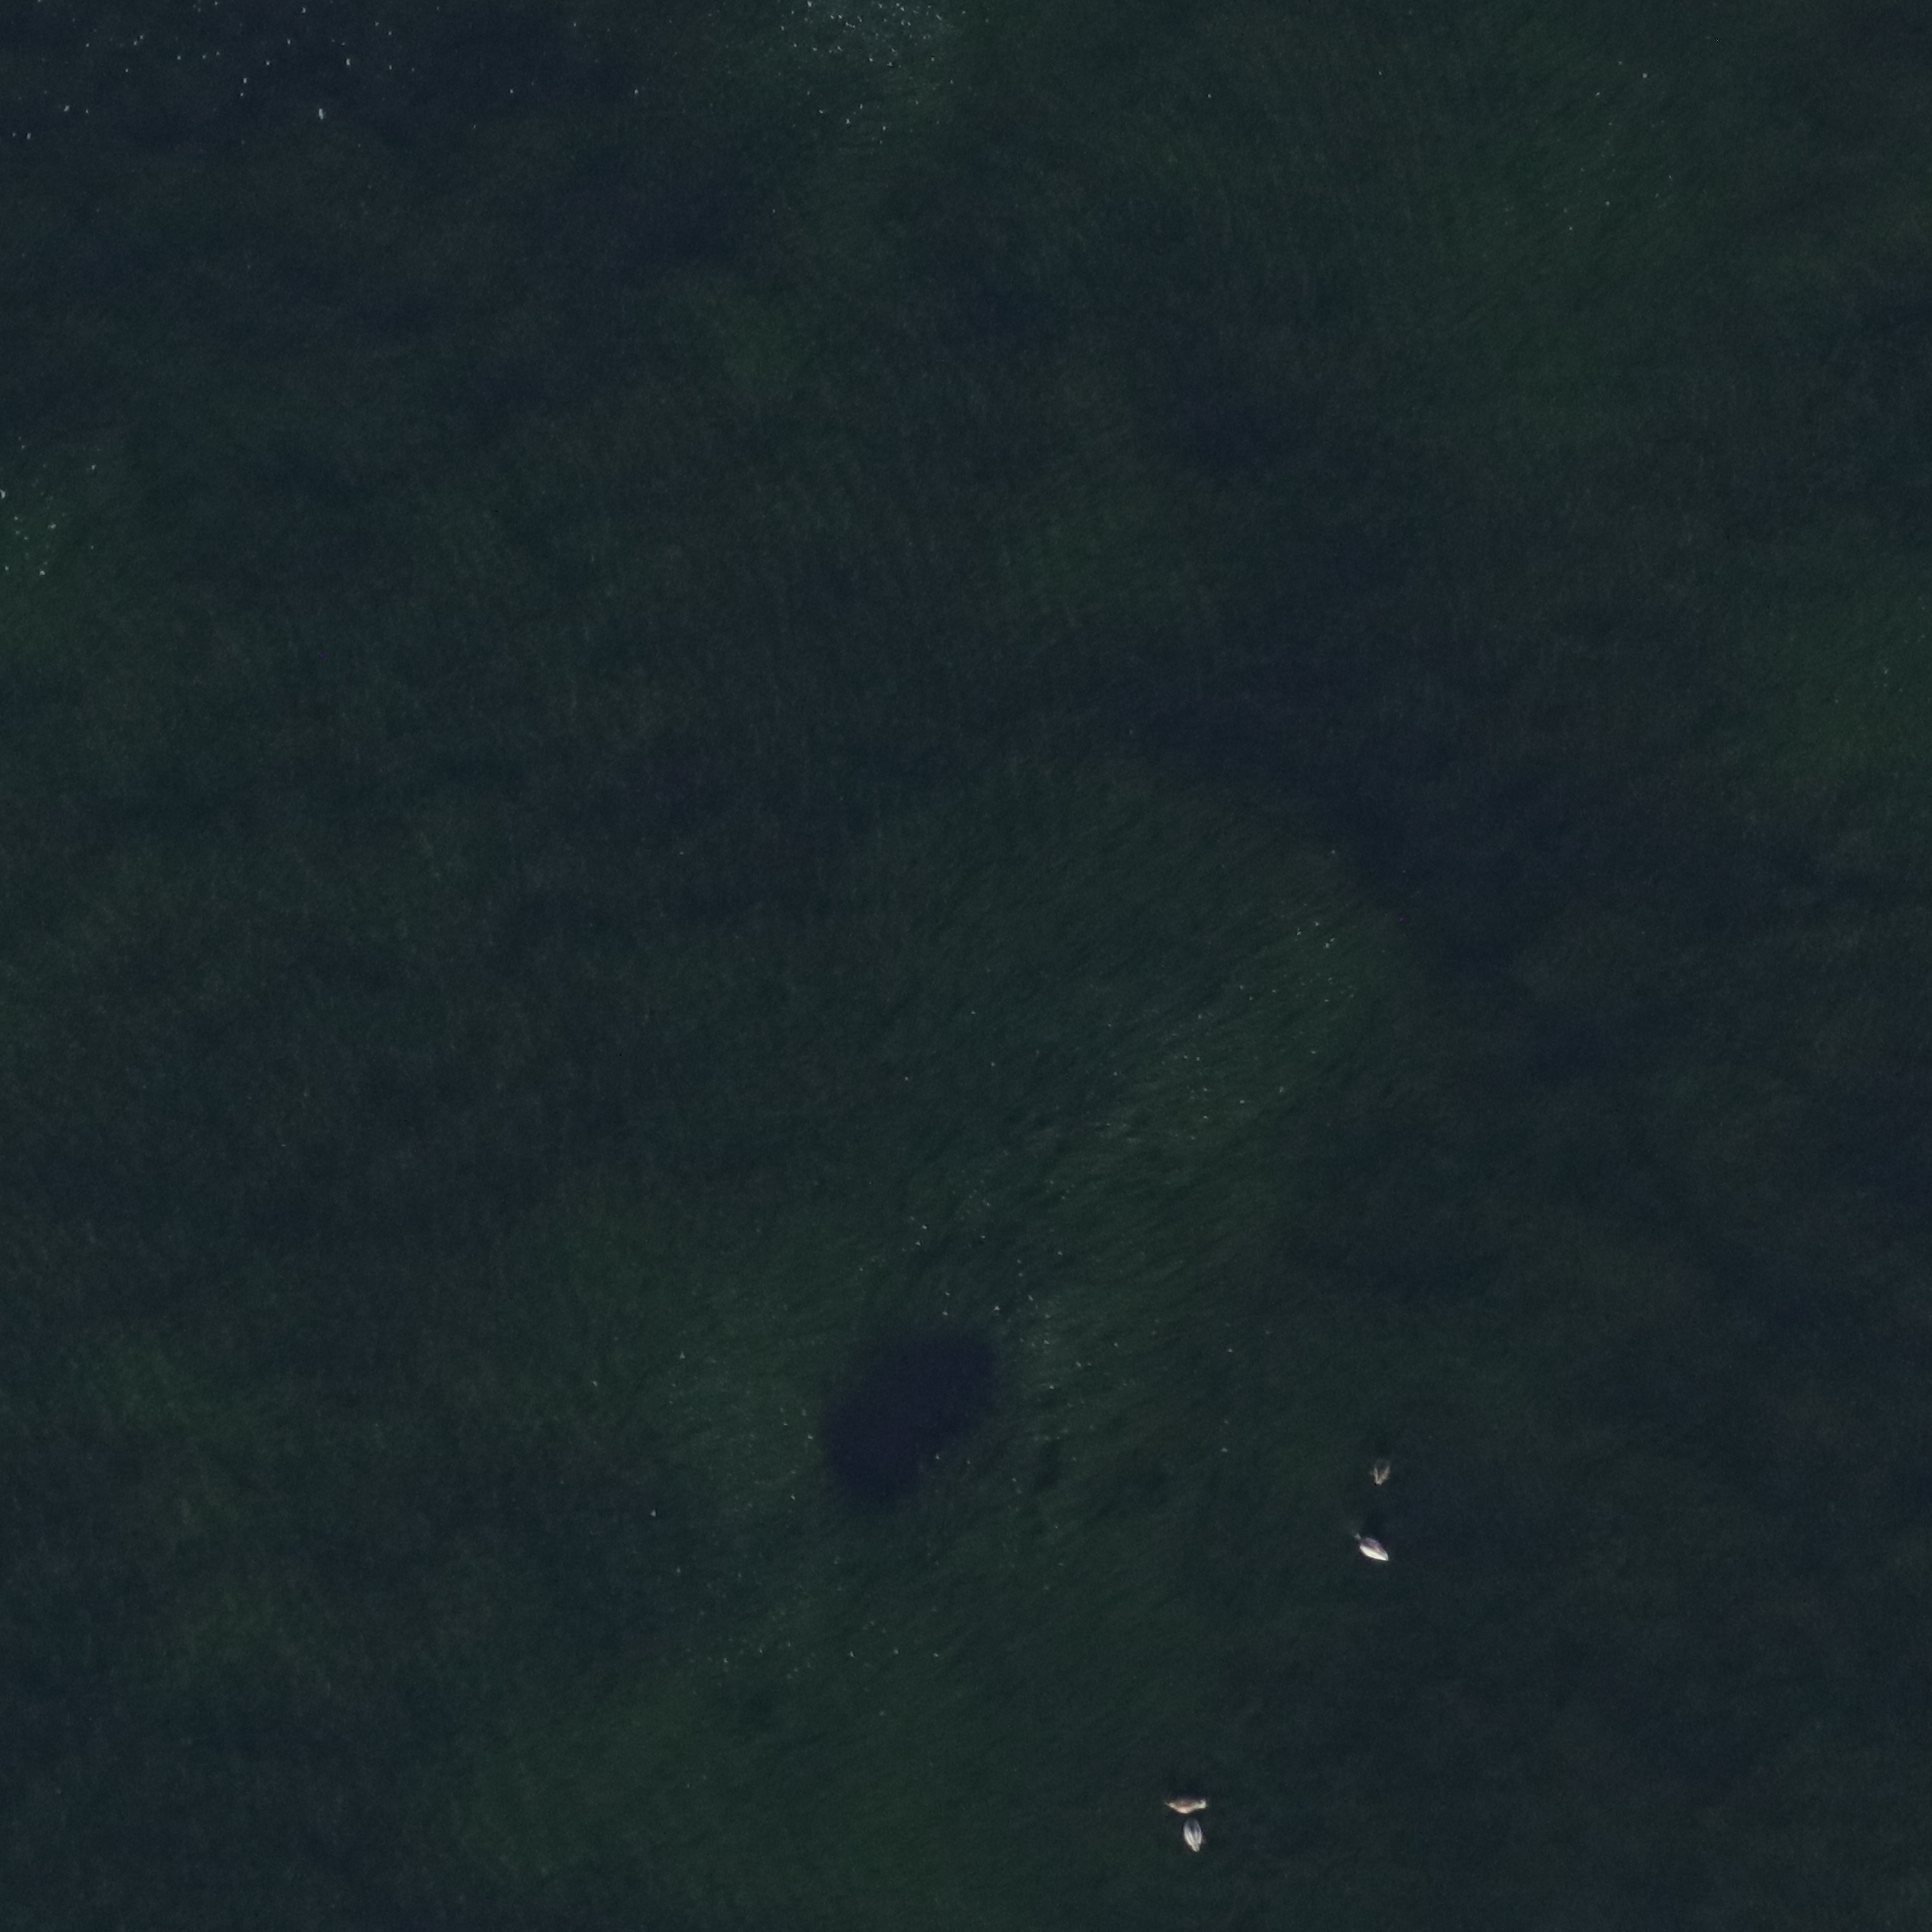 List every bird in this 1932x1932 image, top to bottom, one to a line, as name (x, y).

other bird (1382, 1467)
other bird (1373, 1547)
other bird (1185, 1804)
other bird (1194, 1836)